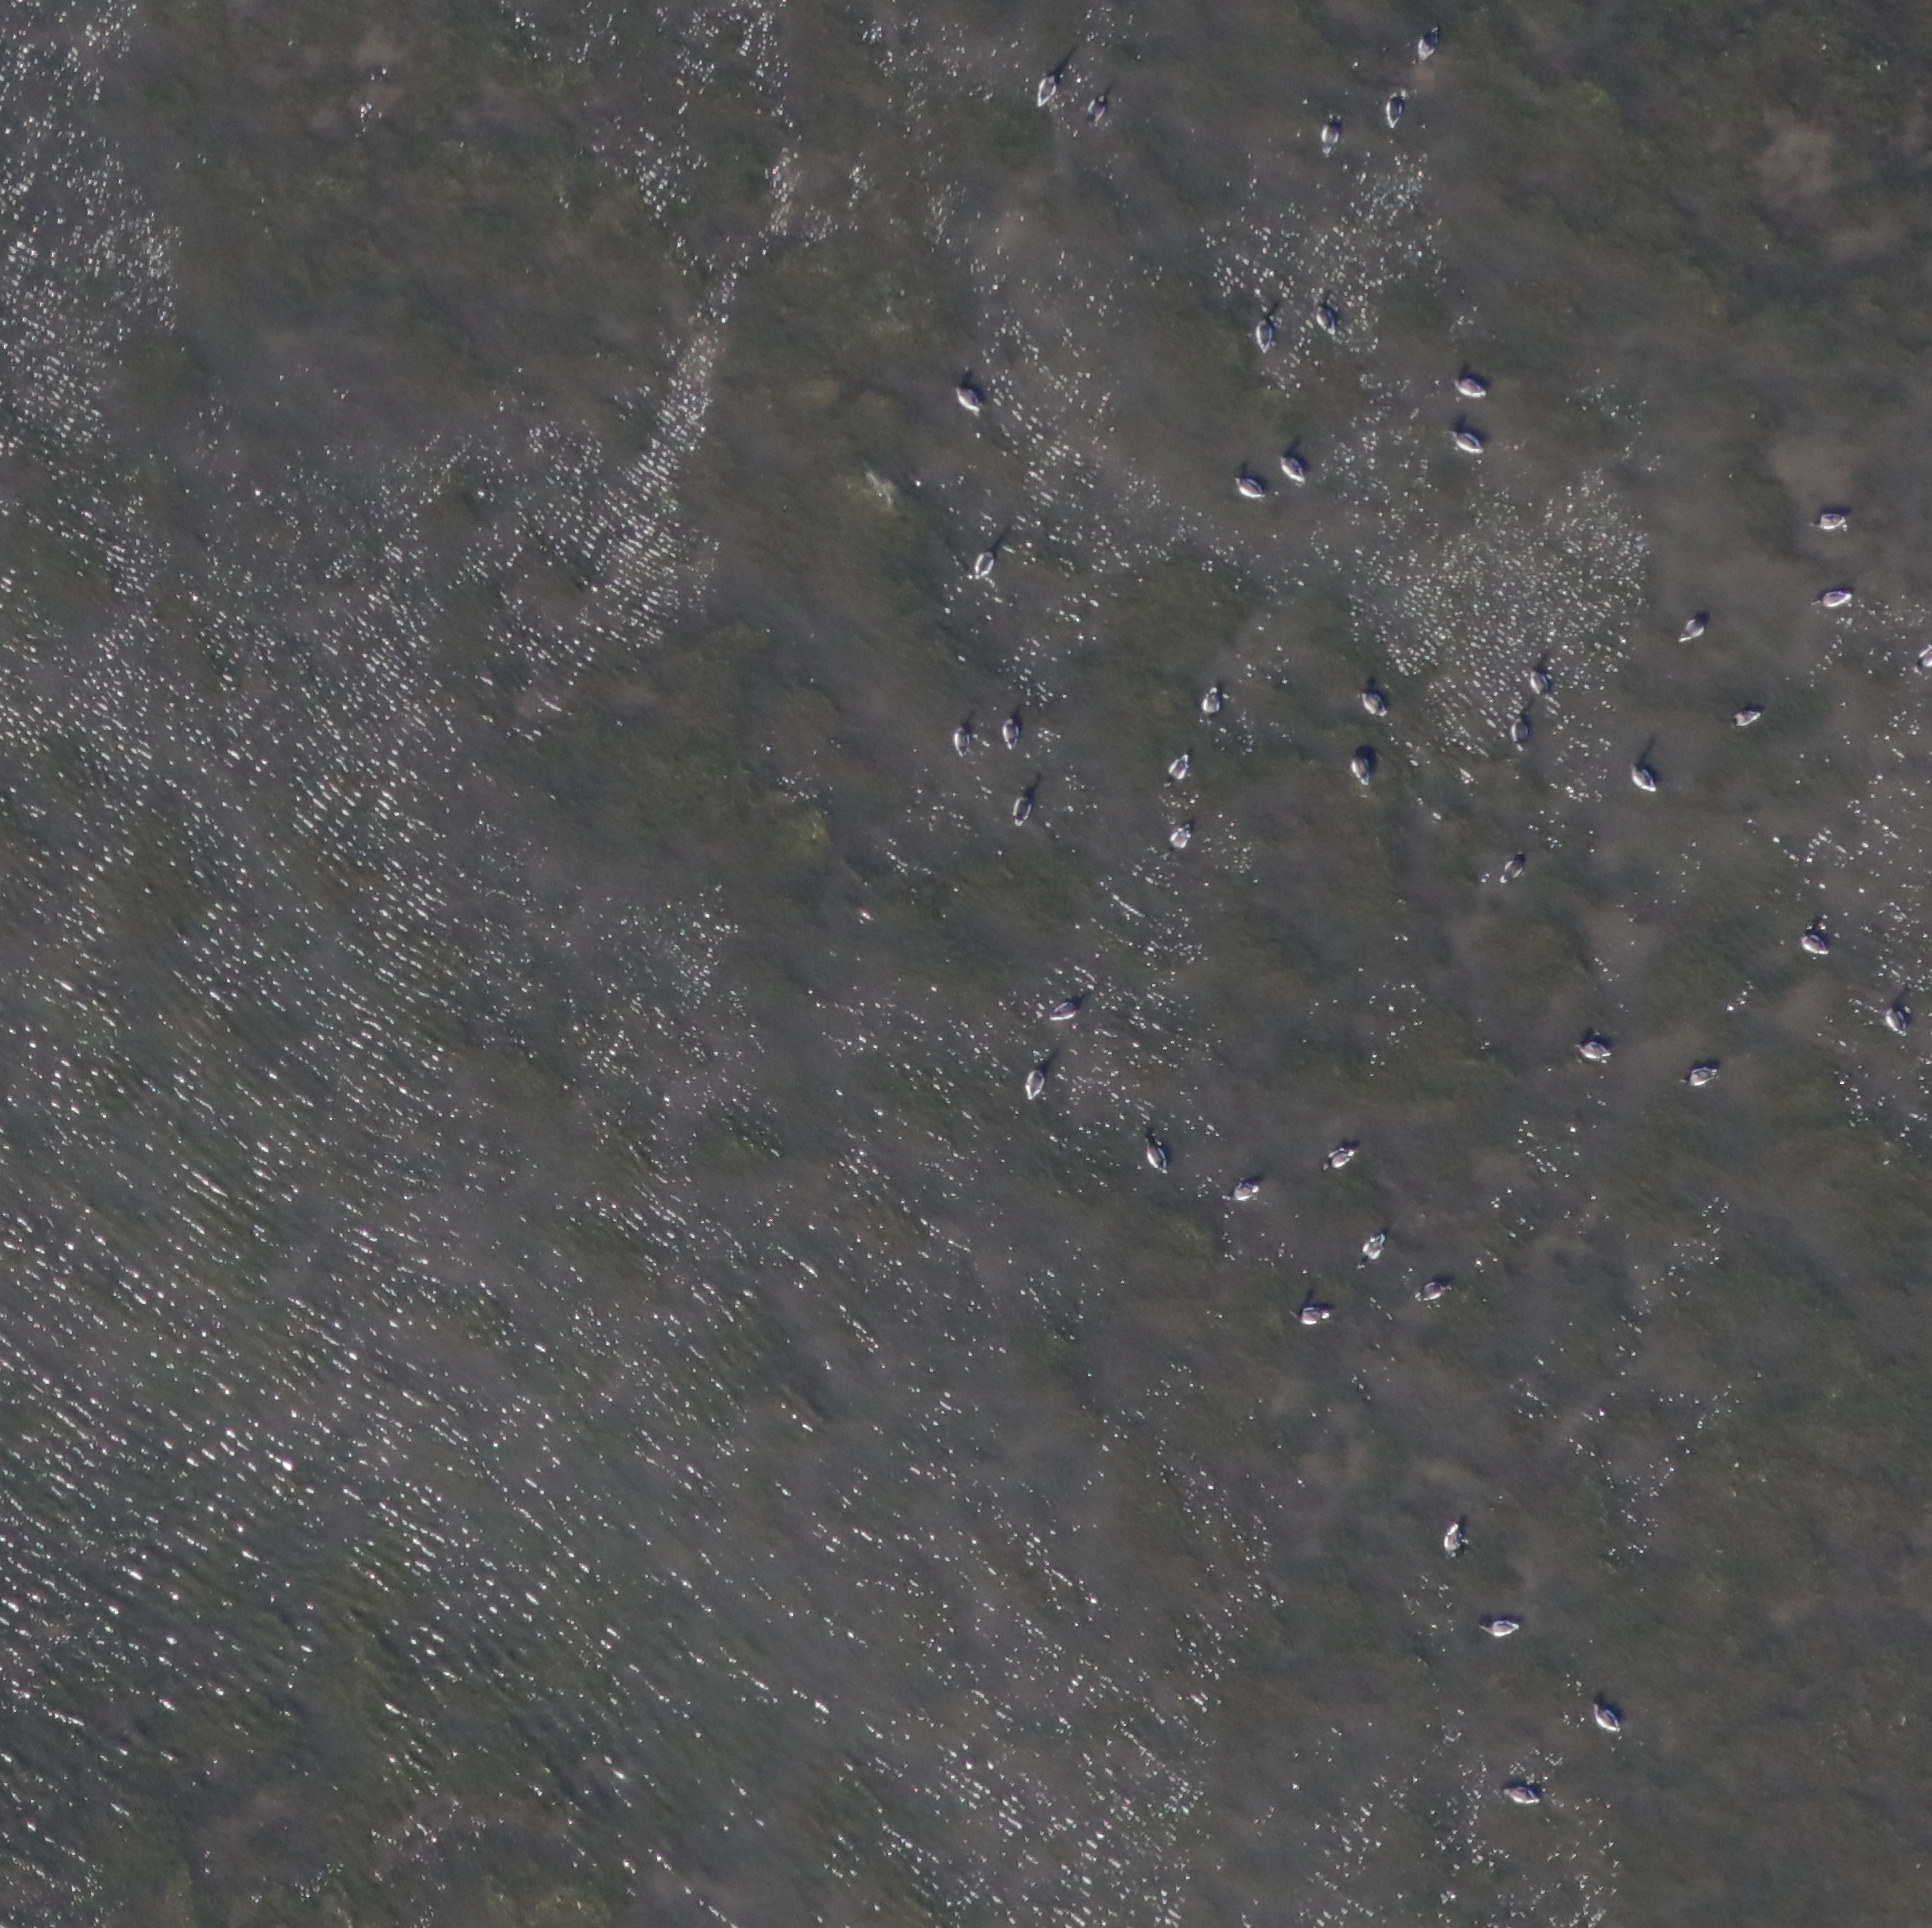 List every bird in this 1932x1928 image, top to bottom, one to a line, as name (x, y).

brant (1428, 46)
brant (1048, 89)
brant (1396, 108)
brant (1096, 111)
brant (1332, 136)
brant (1327, 321)
brant (1265, 334)
brant (1469, 386)
brant (969, 396)
brant (1467, 441)
brant (1292, 465)
brant (1251, 487)
brant (1831, 521)
brant (983, 562)
brant (1834, 598)
brant (1693, 629)
brant (1927, 656)
brant (1540, 683)
brant (1374, 702)
brant (1214, 703)
brant (1746, 717)
brant (1011, 732)
brant (1518, 733)
brant (962, 745)
brant (1362, 768)
brant (1179, 769)
brant (1643, 778)
brant (1023, 809)
brant (1180, 840)
brant (1514, 867)
brant (1812, 943)
brant (1066, 1012)
brant (1895, 1019)
brant (1593, 1050)
brant (1701, 1078)
brant (1036, 1082)
brant (1156, 1153)
brant (1339, 1158)
brant (1244, 1190)
brant (1374, 1248)
brant (1433, 1292)
brant (1314, 1312)
brant (1455, 1540)
brant (1497, 1626)
brant (1606, 1716)
brant (1523, 1794)